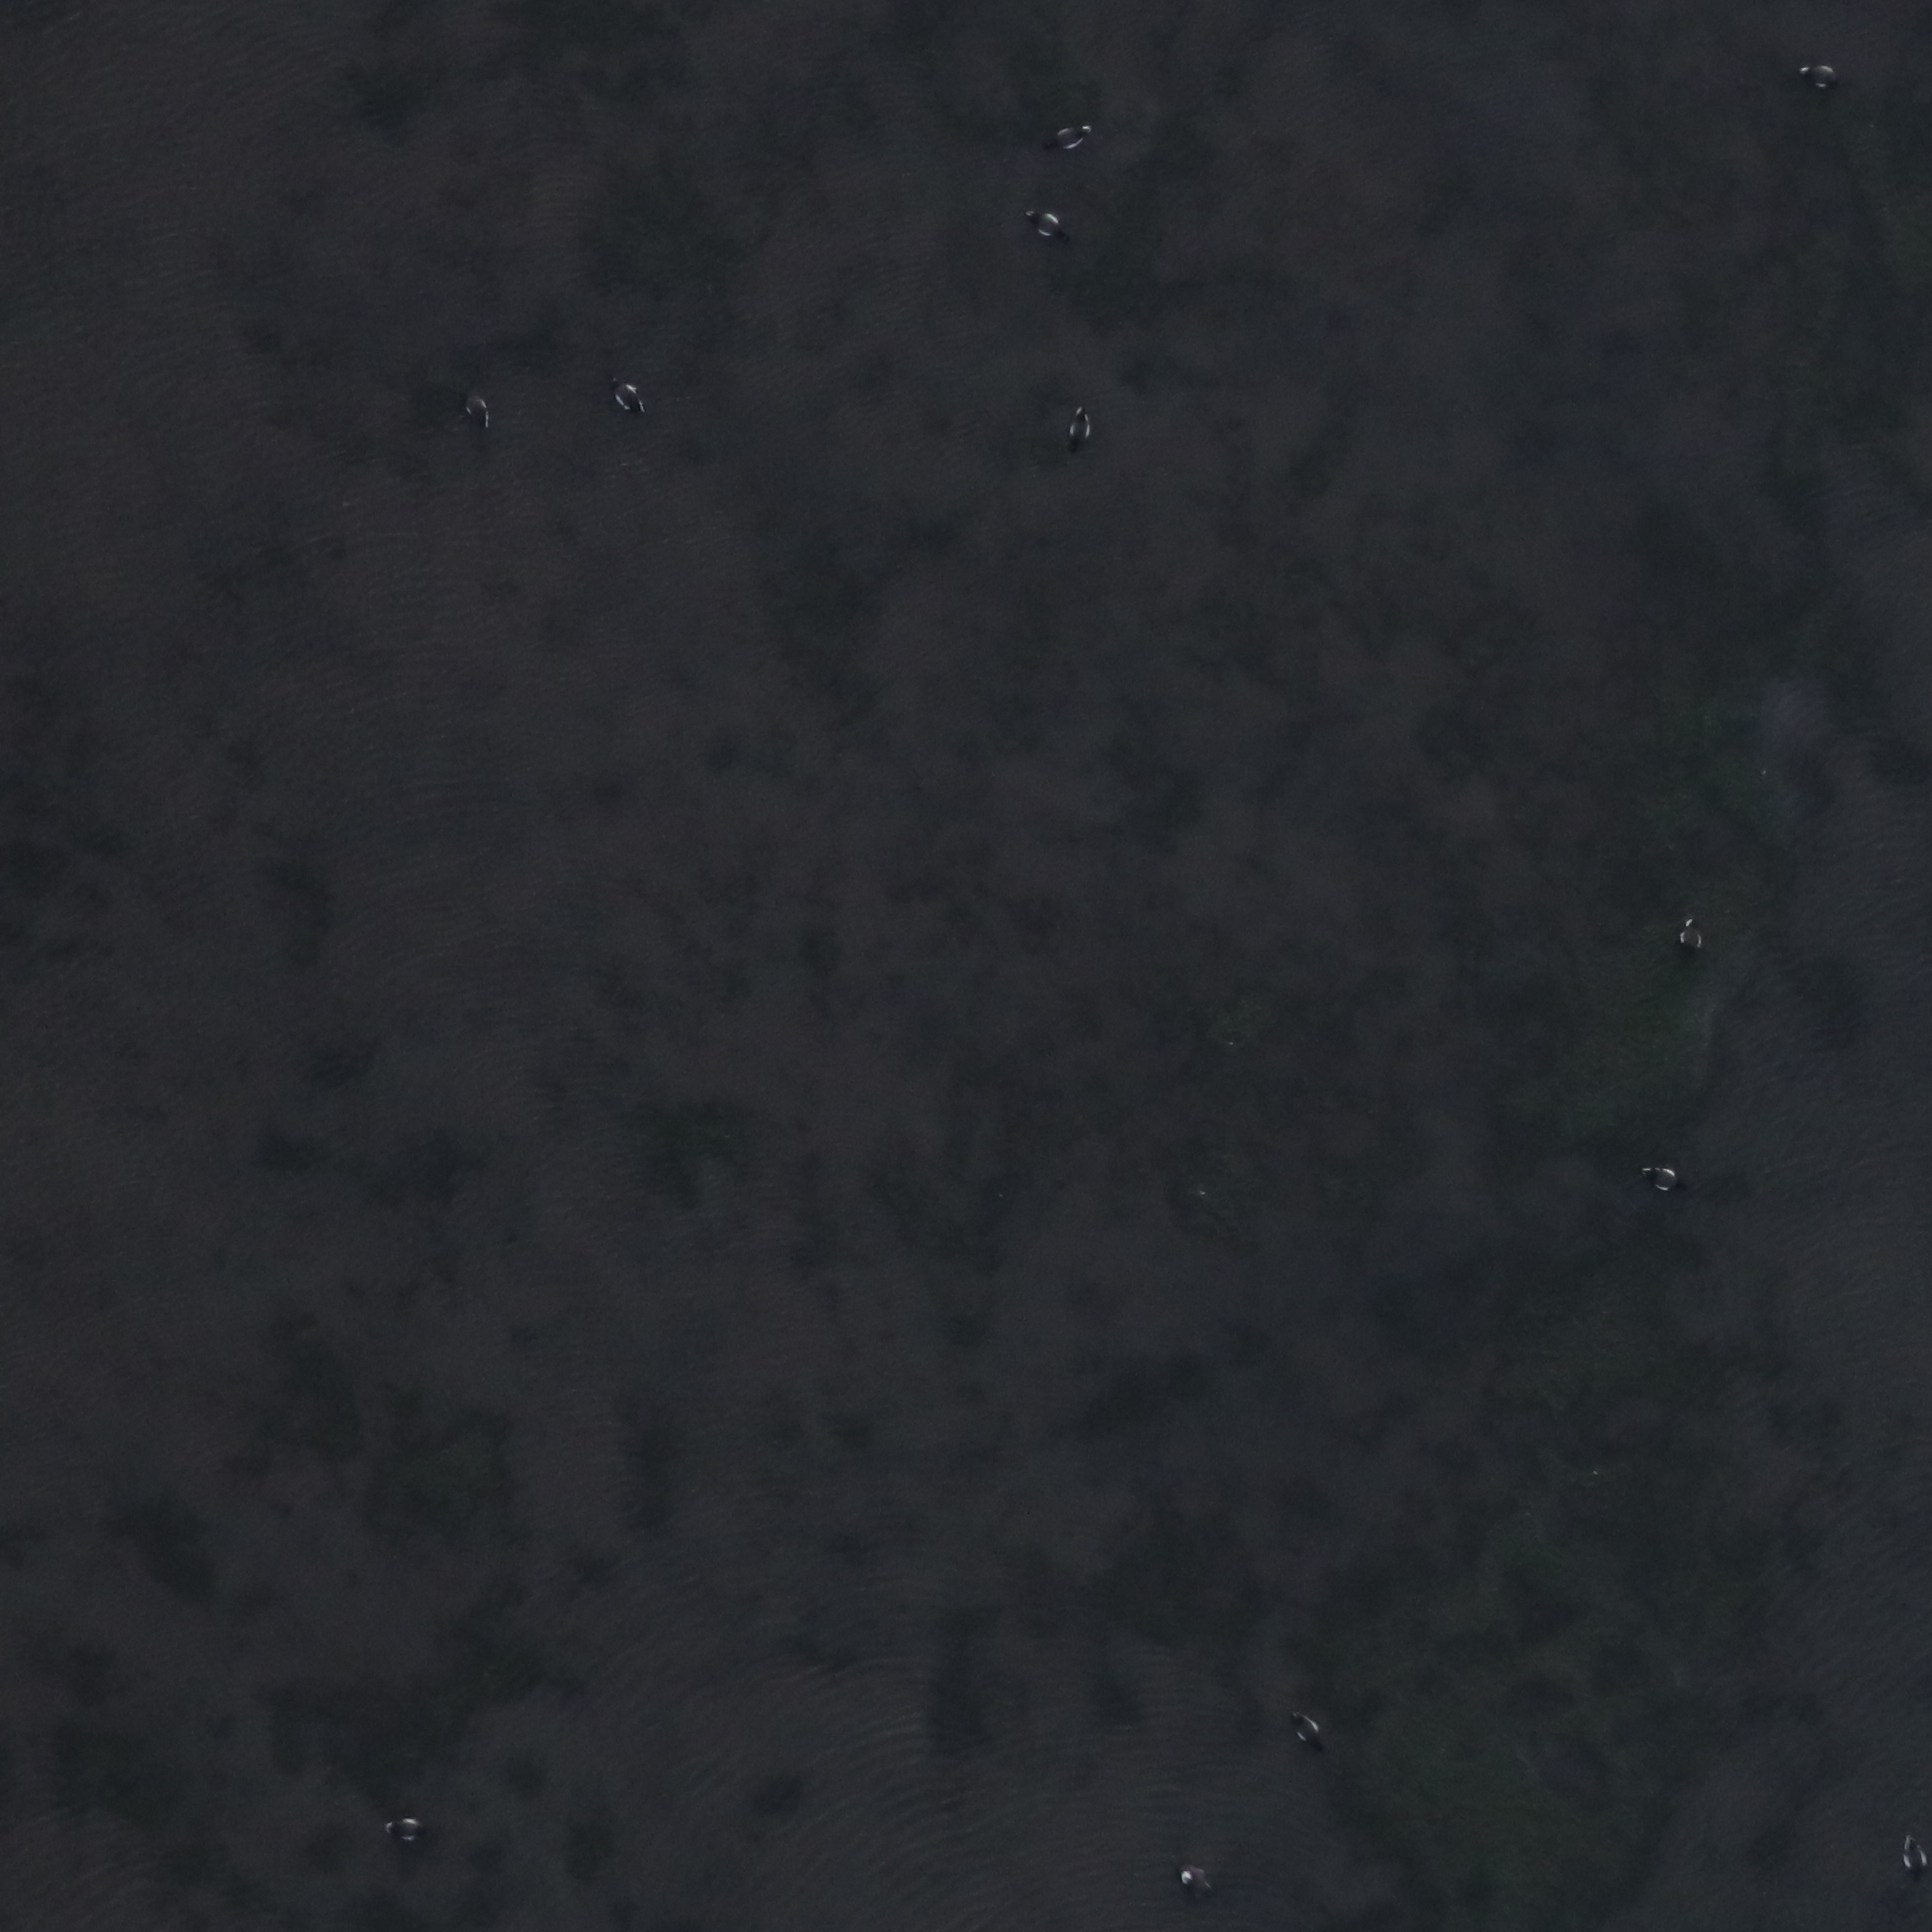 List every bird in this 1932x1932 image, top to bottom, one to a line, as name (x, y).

brant (1820, 77)
brant (1070, 137)
brant (1047, 224)
brant (629, 398)
brant (475, 410)
brant (1081, 427)
brant (1690, 936)
brant (1663, 1179)
brant (1308, 1730)
brant (405, 1829)
brant (1913, 1856)
brant (1195, 1887)